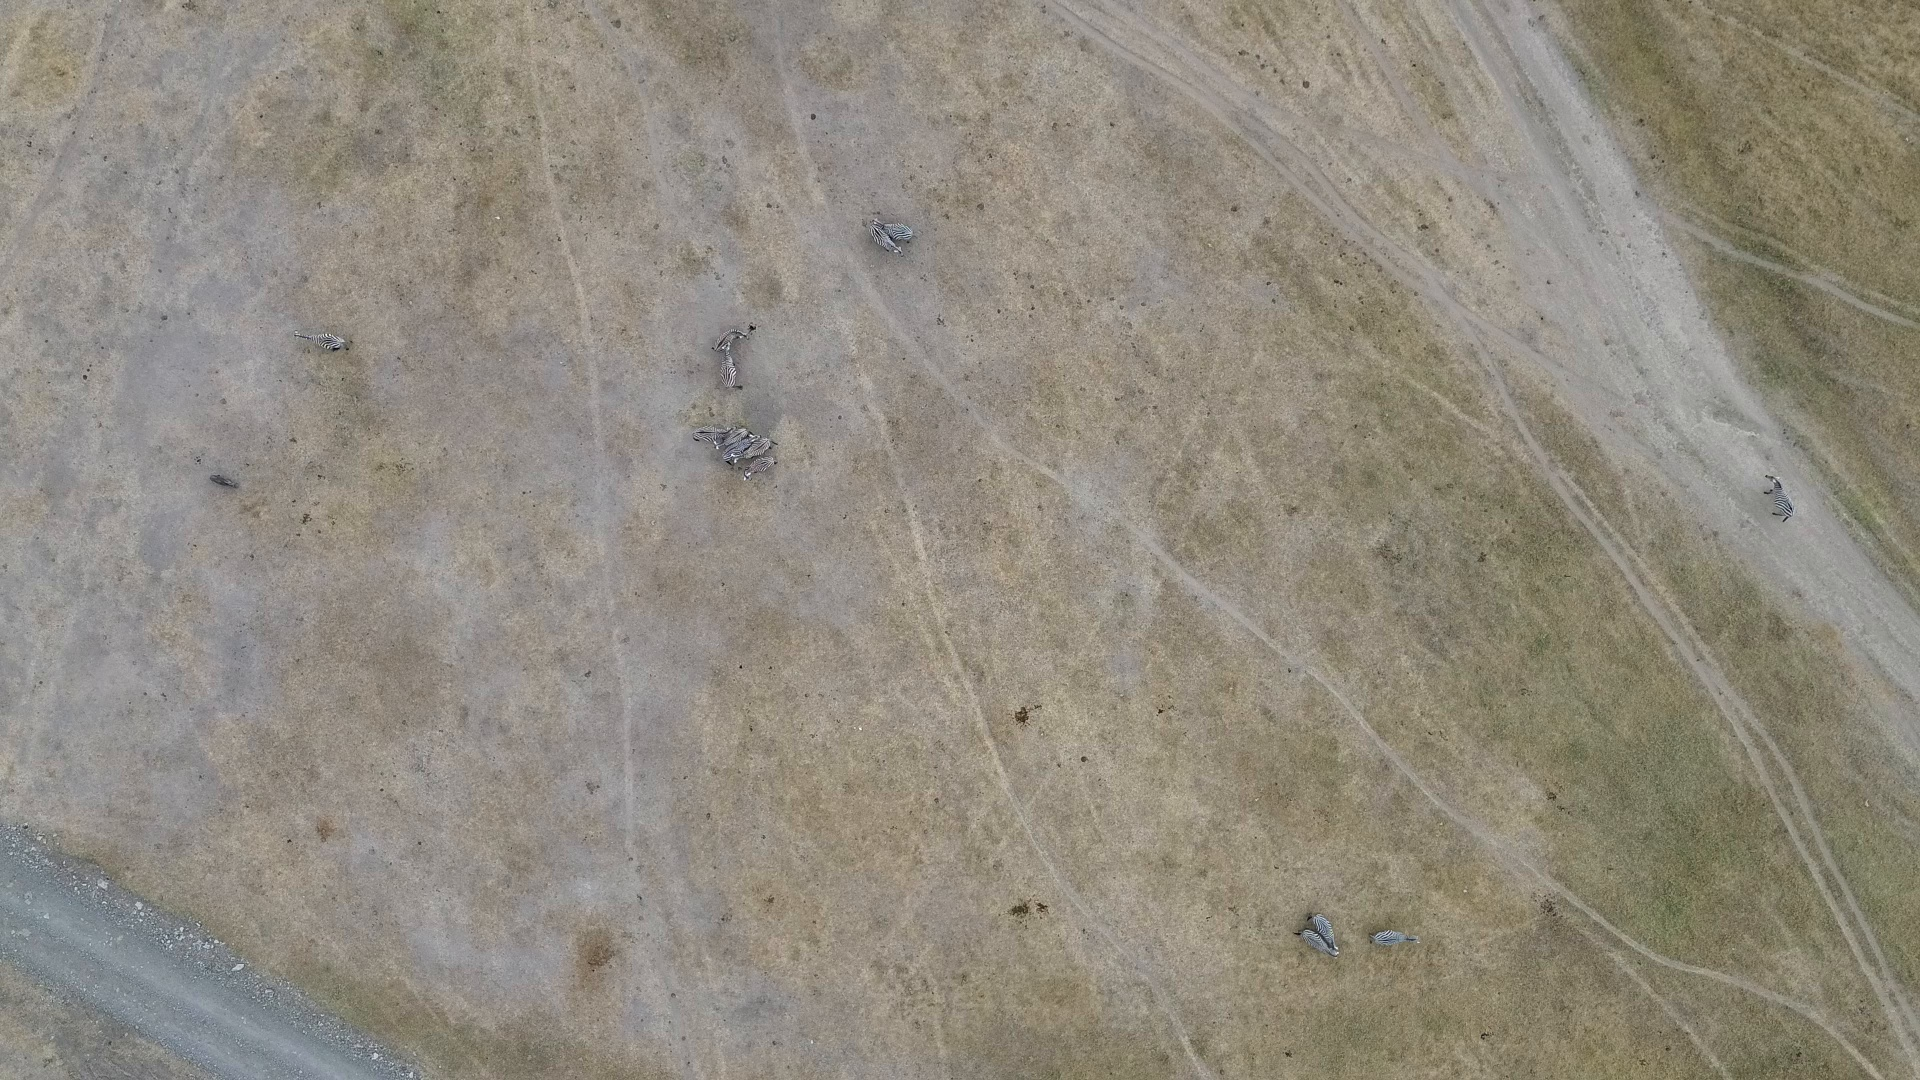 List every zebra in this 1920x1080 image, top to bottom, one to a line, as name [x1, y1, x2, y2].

zebra [870, 218, 914, 242]
zebra [870, 225, 904, 257]
zebra [712, 331, 751, 352]
zebra [297, 332, 329, 347]
zebra [327, 335, 347, 350]
zebra [719, 341, 736, 389]
zebra [692, 424, 739, 442]
zebra [721, 434, 761, 463]
zebra [731, 437, 770, 463]
zebra [741, 455, 775, 479]
zebra [210, 476, 240, 490]
zebra [1774, 484, 1792, 513]
zebra [1313, 913, 1340, 950]
zebra [1299, 930, 1341, 958]
zebra [1370, 931, 1420, 944]